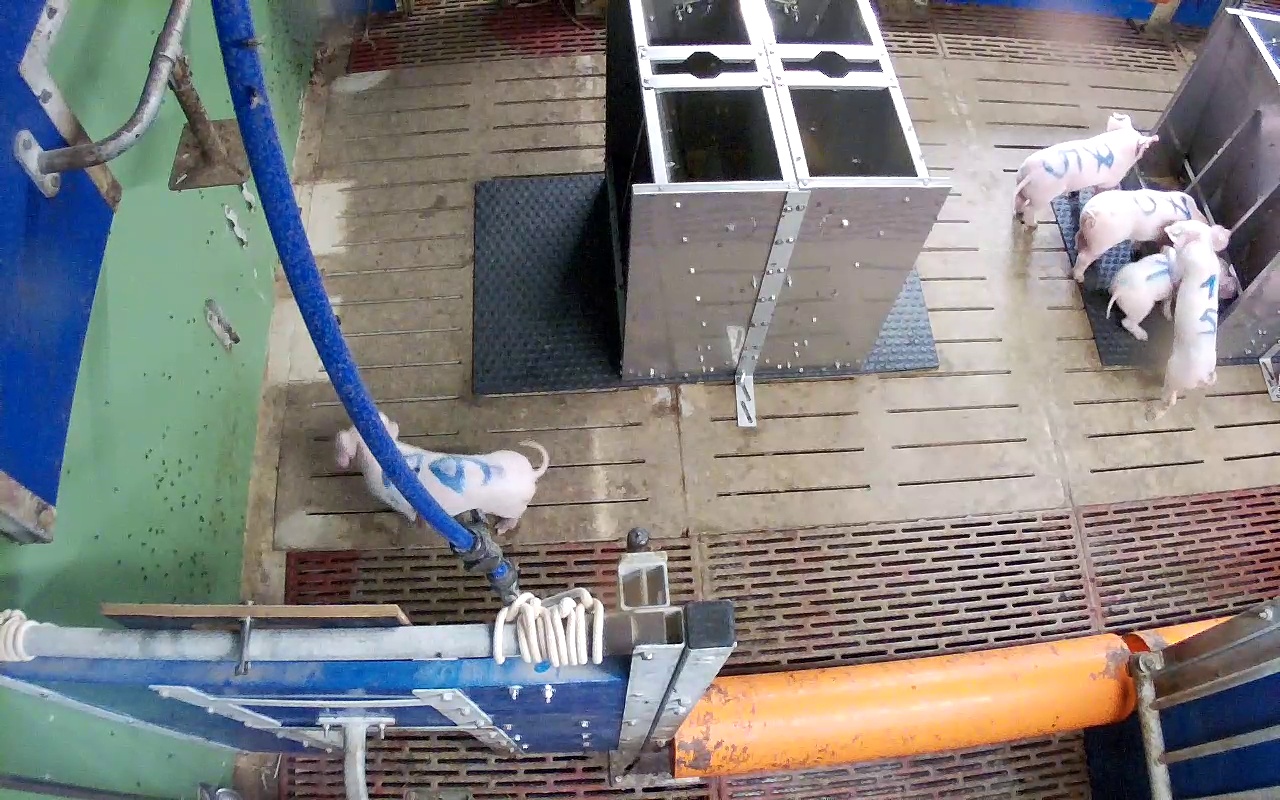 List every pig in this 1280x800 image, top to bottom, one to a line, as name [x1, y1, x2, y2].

pig [1011, 110, 1158, 230]
pig [1070, 187, 1211, 285]
pig [1150, 219, 1234, 418]
pig [1105, 253, 1238, 339]
pig [334, 413, 552, 534]